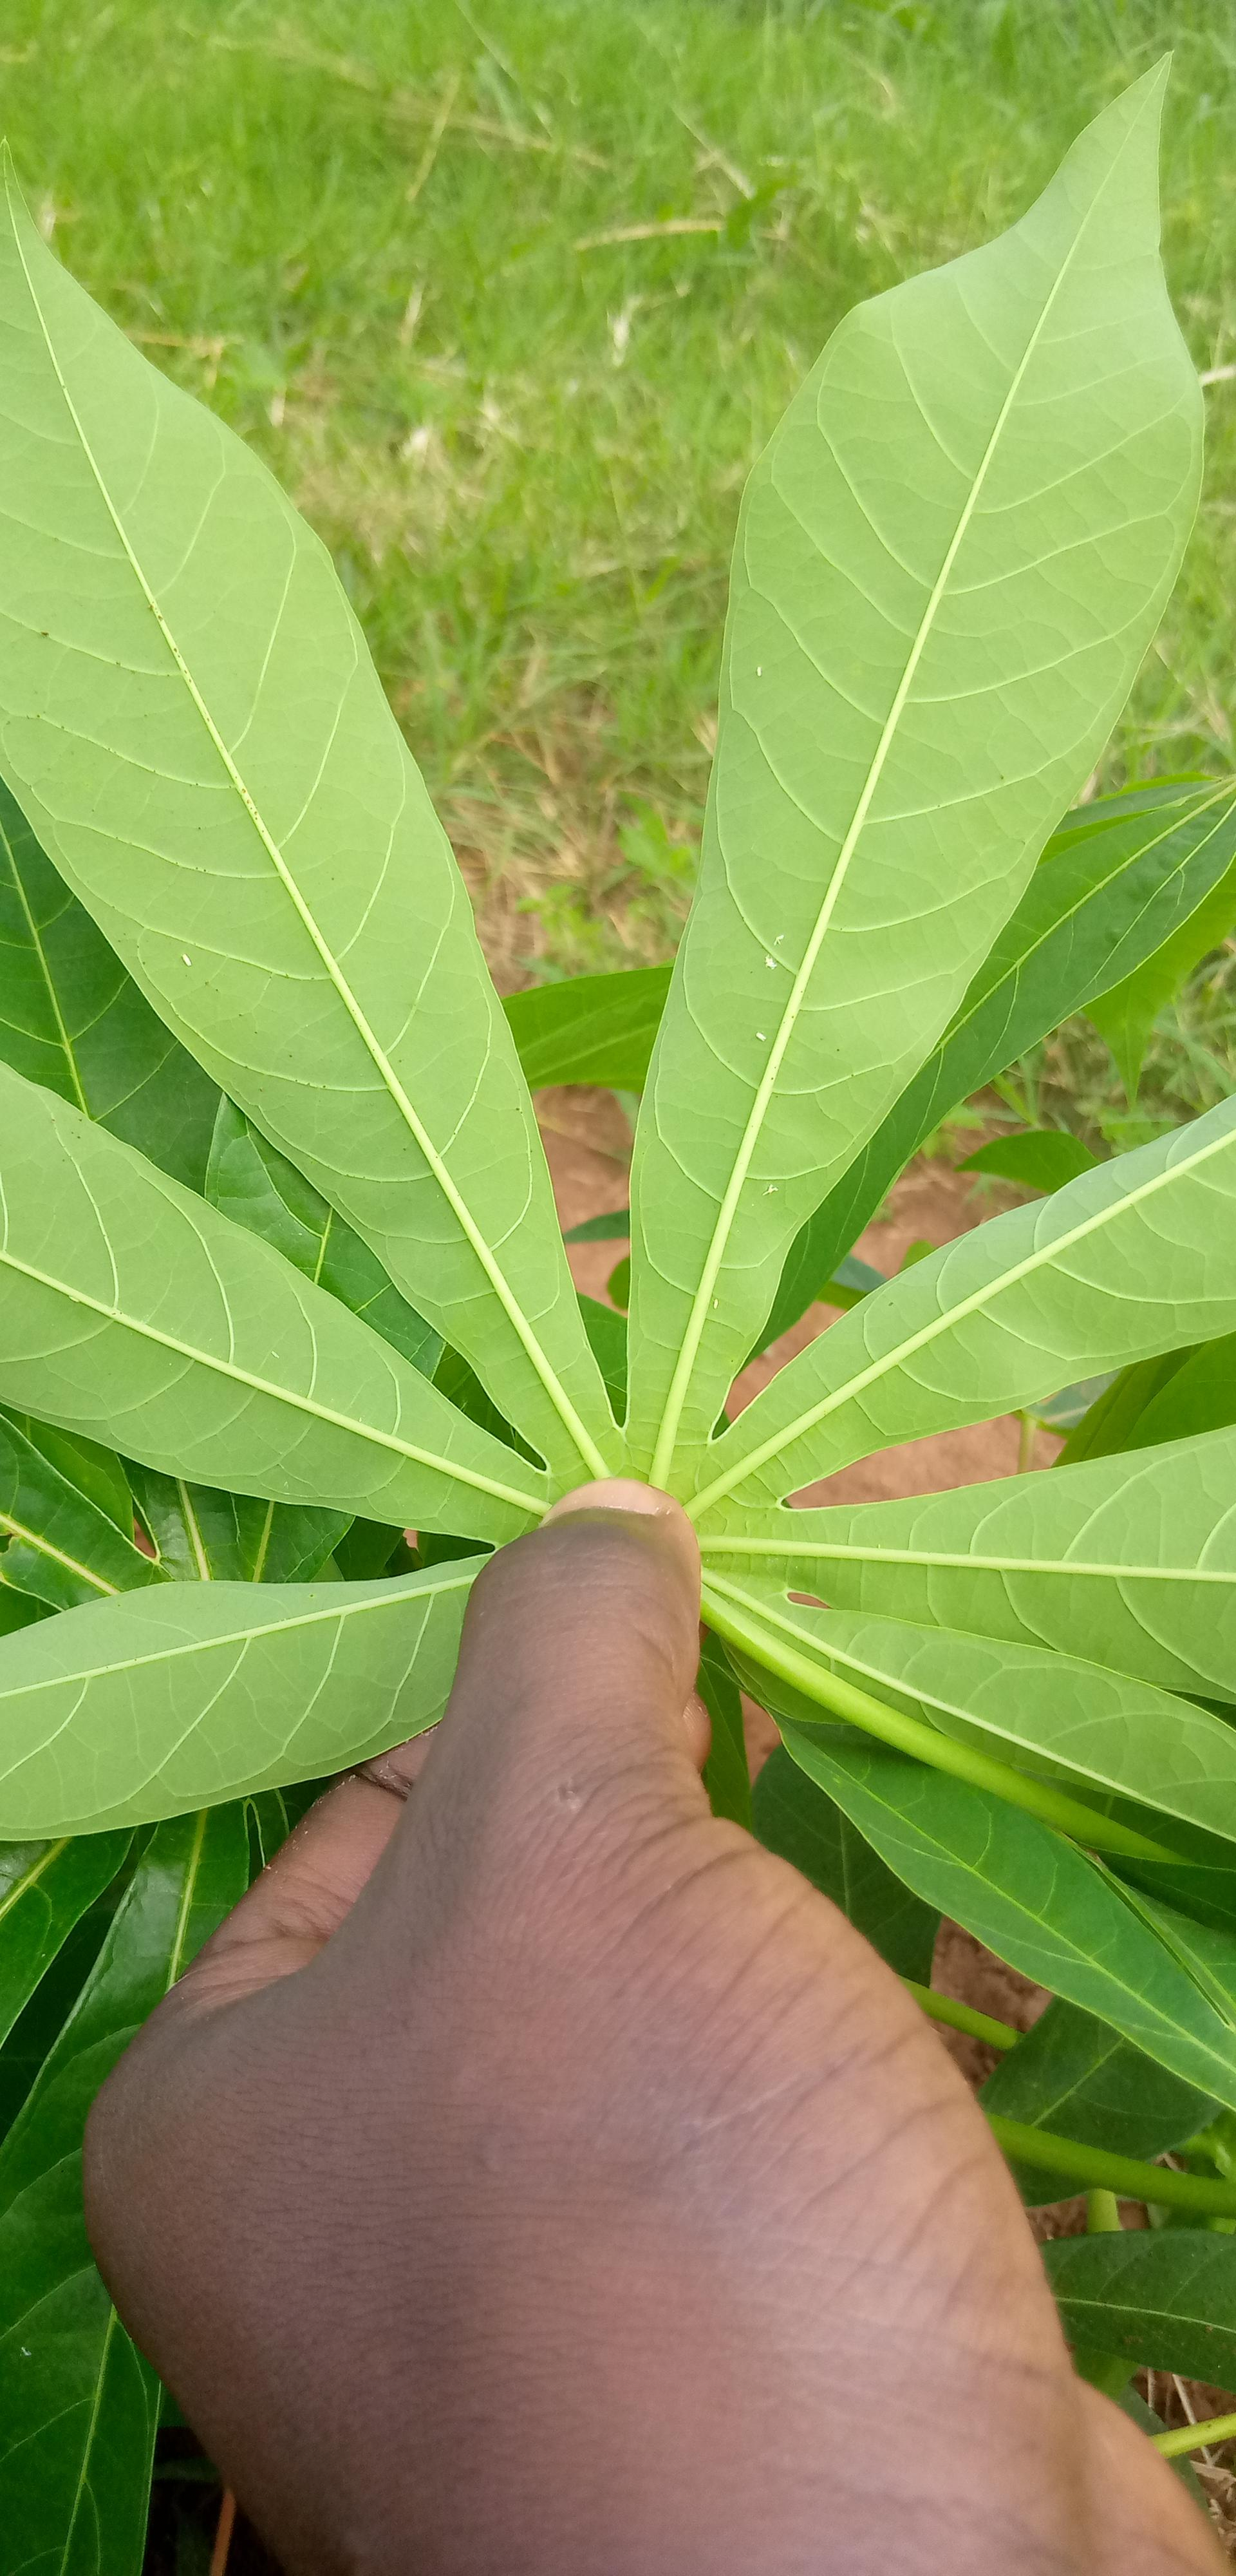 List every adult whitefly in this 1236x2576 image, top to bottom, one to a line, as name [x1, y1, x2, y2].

whitefly [754, 664, 763, 679]
whitefly [772, 933, 786, 947]
whitefly [182, 952, 192, 967]
whitefly [765, 953, 777, 971]
whitefly [754, 1030, 767, 1043]
whitefly [761, 1183, 779, 1197]
whitefly [712, 1296, 719, 1309]